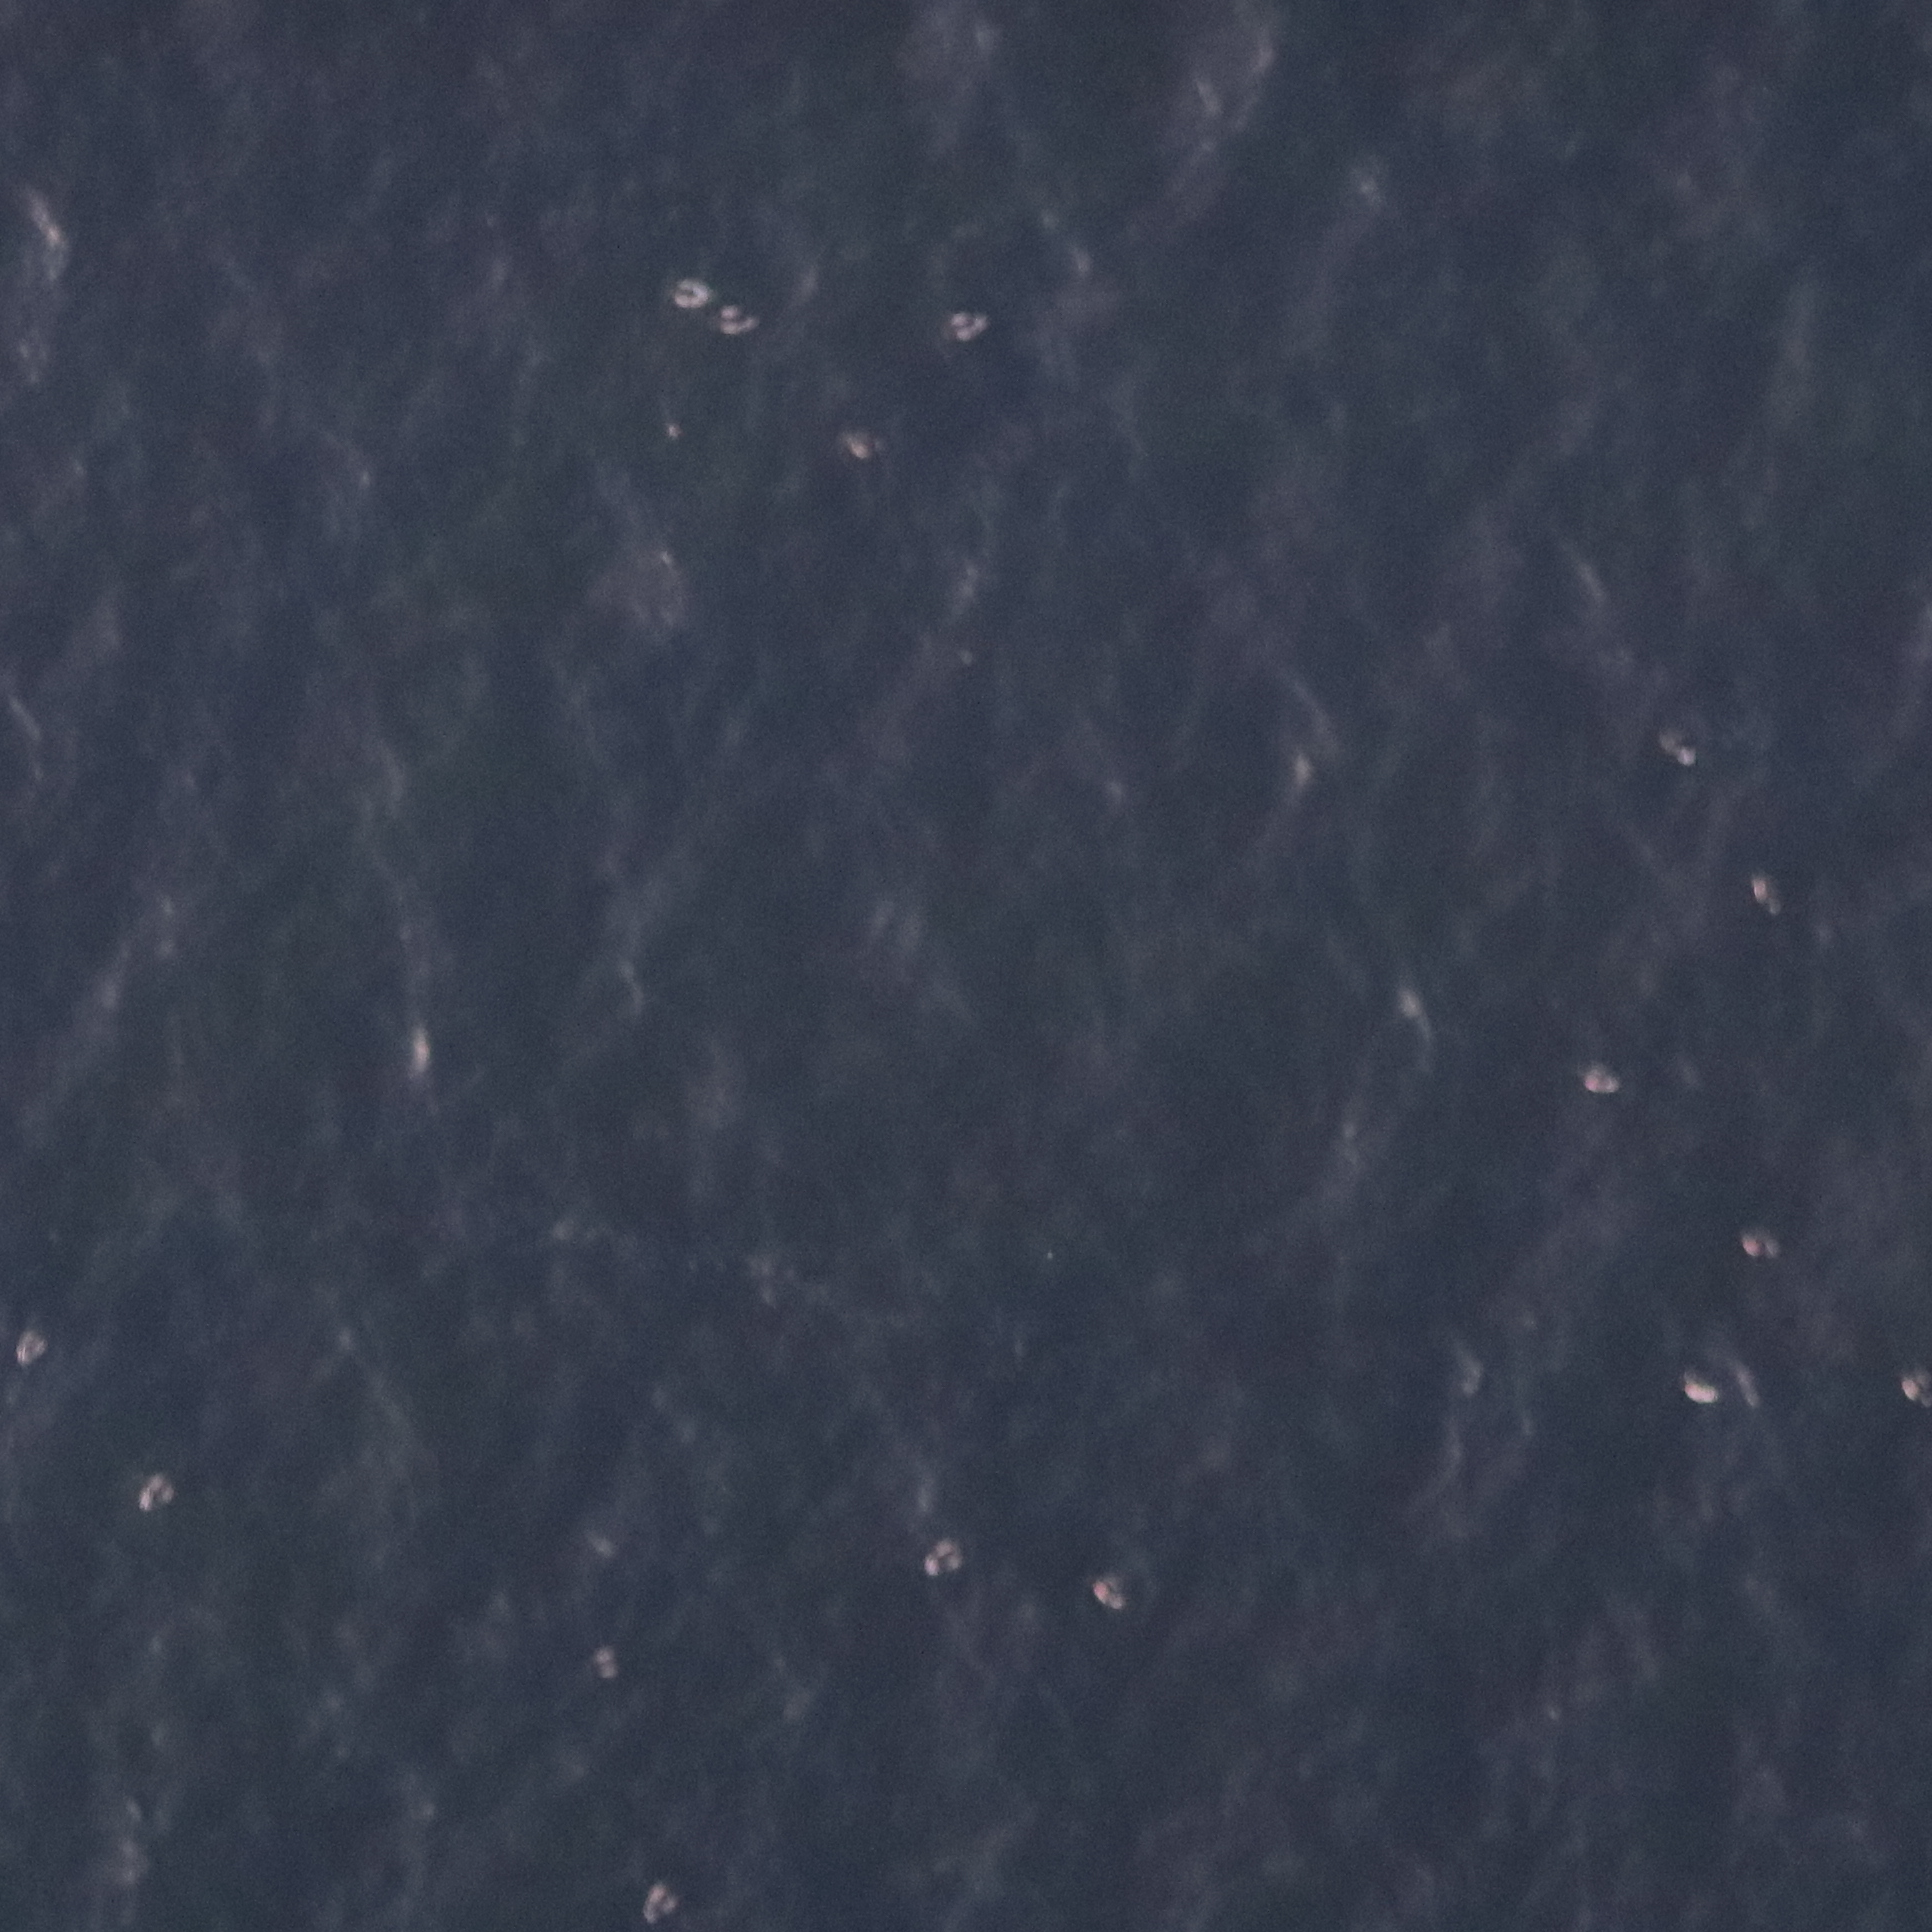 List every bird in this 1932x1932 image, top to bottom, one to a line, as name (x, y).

brant (691, 294)
brant (741, 322)
brant (966, 323)
brant (862, 443)
other bird (1674, 742)
other bird (1772, 889)
other bird (1598, 1079)
other bird (1760, 1239)
brant (30, 1343)
other bird (1699, 1386)
other bird (1912, 1388)
brant (157, 1494)
brant (948, 1557)
brant (1111, 1594)
brant (599, 1663)
brant (660, 1898)